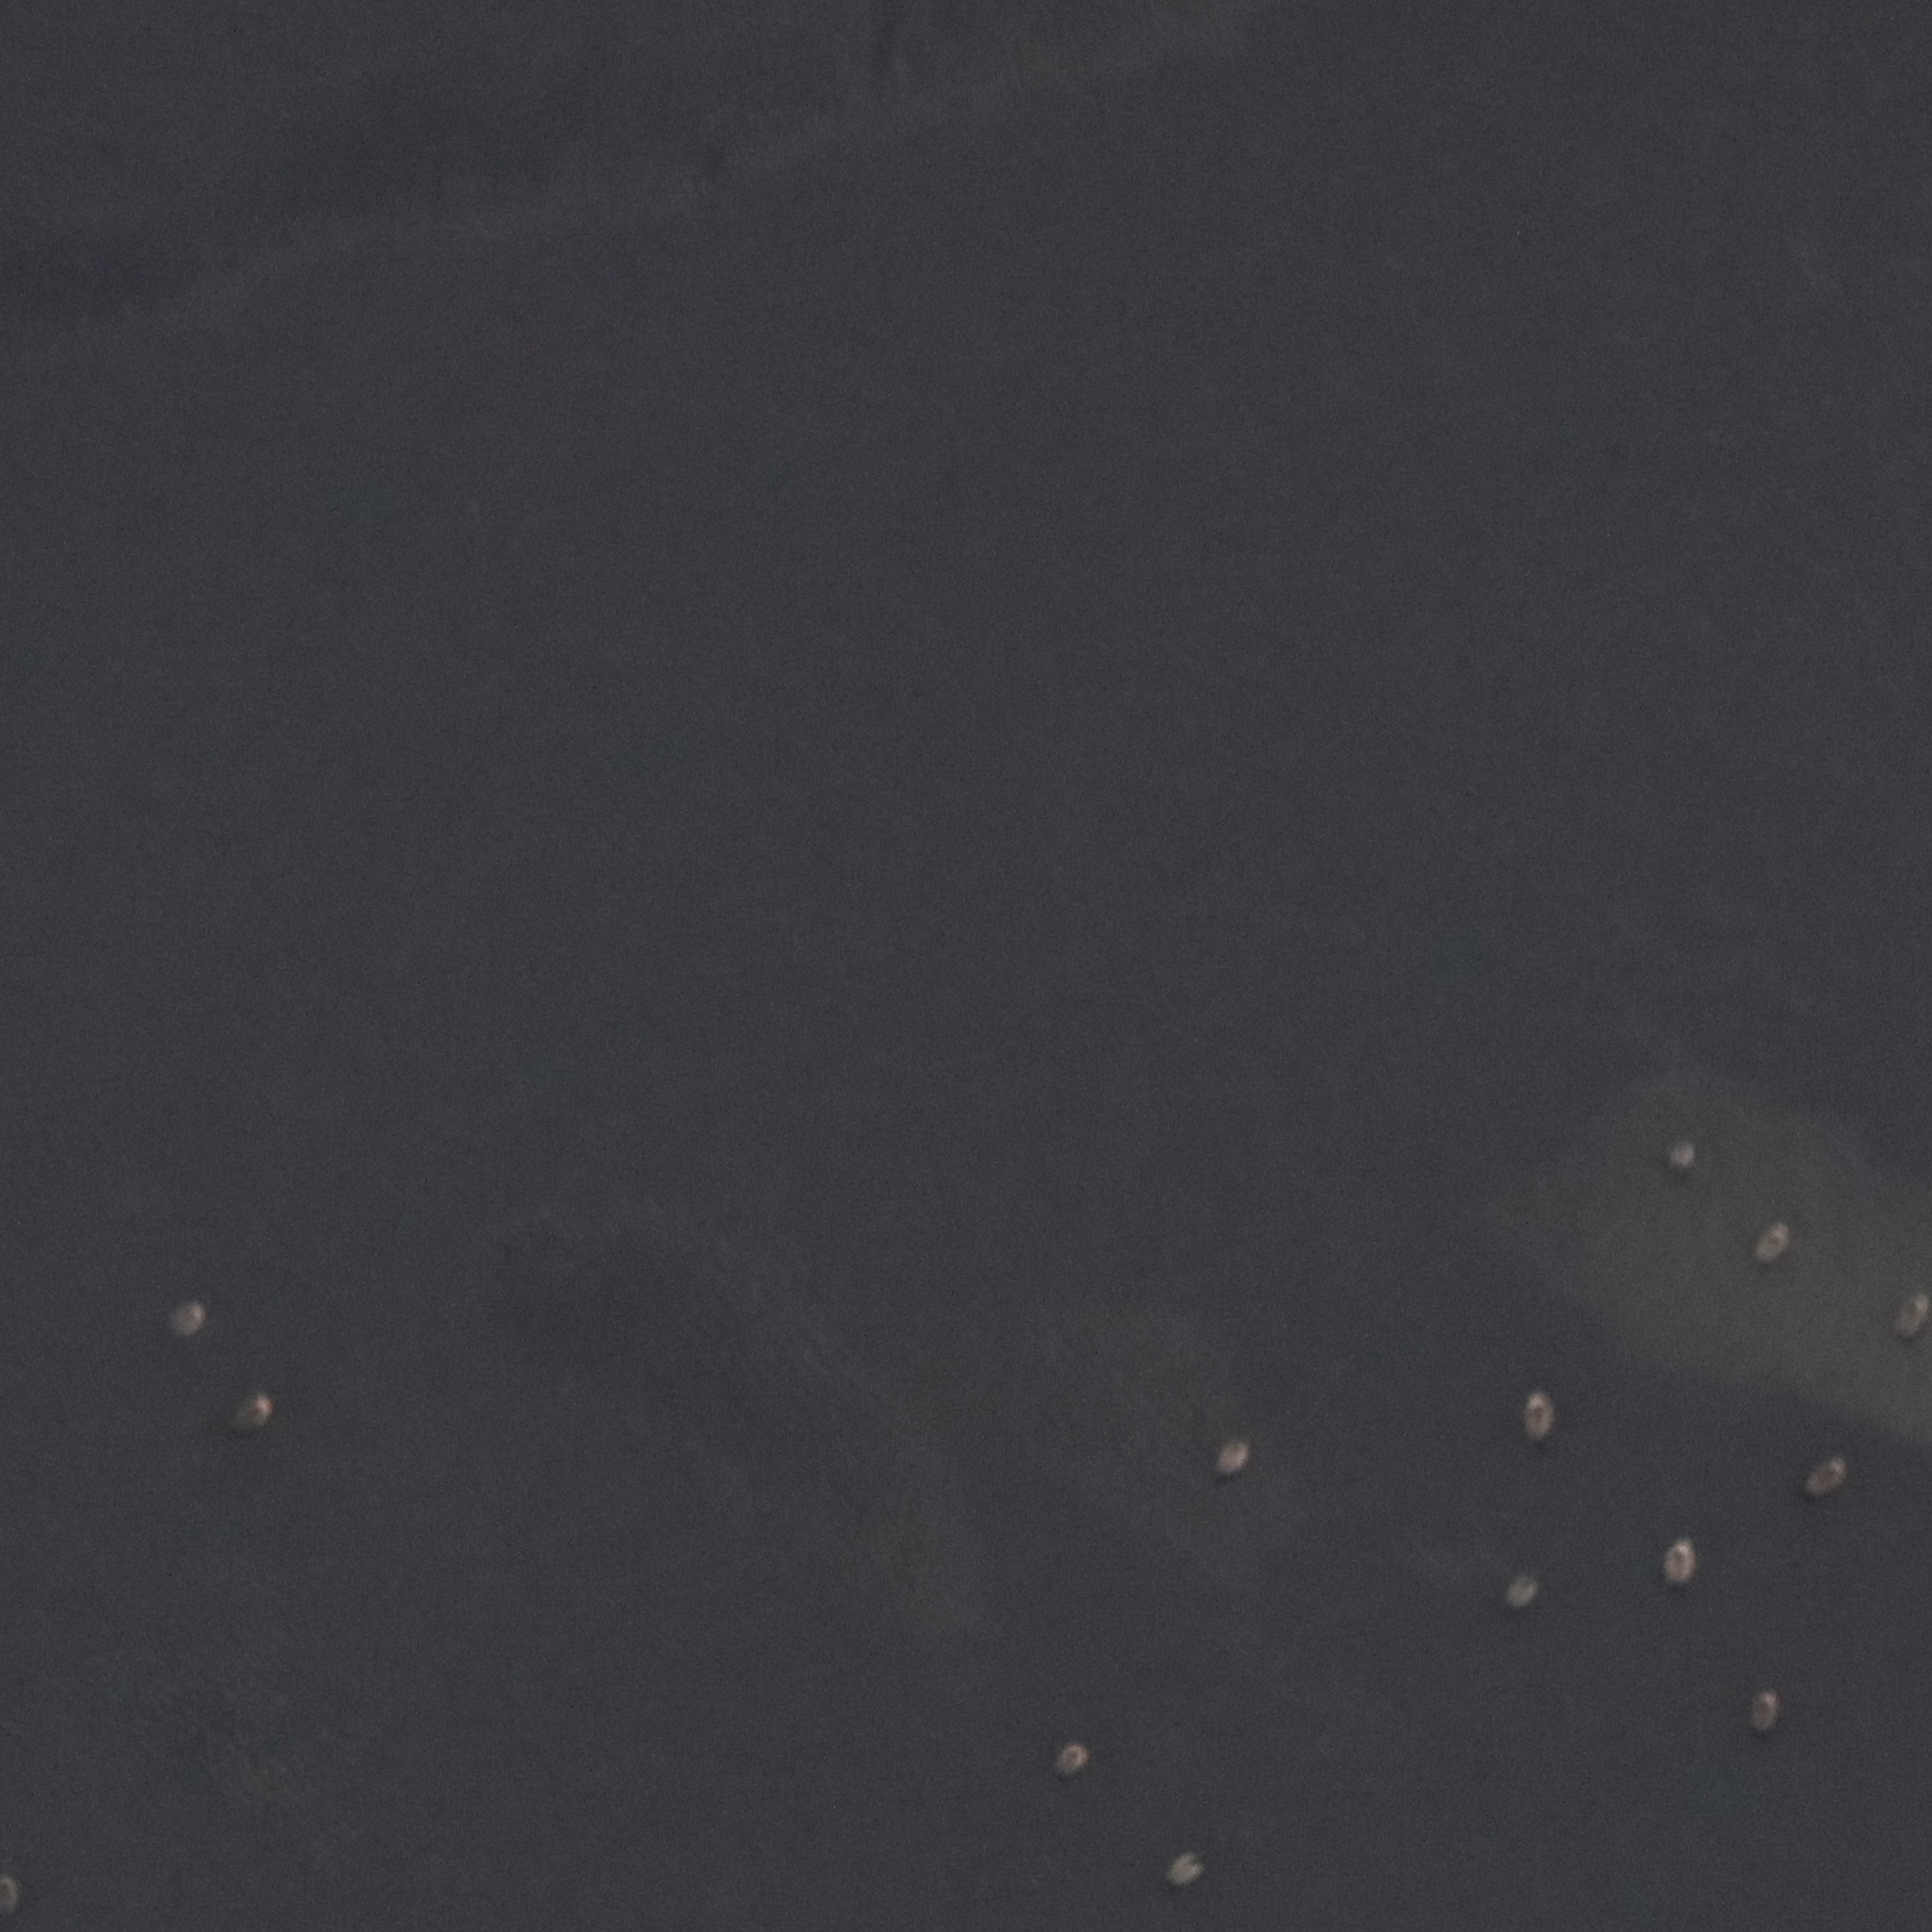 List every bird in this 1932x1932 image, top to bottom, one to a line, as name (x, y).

Canada goose (1679, 1155)
Canada goose (1768, 1242)
Canada goose (1912, 1314)
Canada goose (190, 1323)
Canada goose (1538, 1417)
Canada goose (250, 1418)
Canada goose (1235, 1461)
Canada goose (1827, 1481)
Canada goose (1675, 1562)
Canada goose (1528, 1594)
Canada goose (1762, 1713)
Canada goose (1067, 1758)
Canada goose (1186, 1865)
Canada goose (3, 1893)